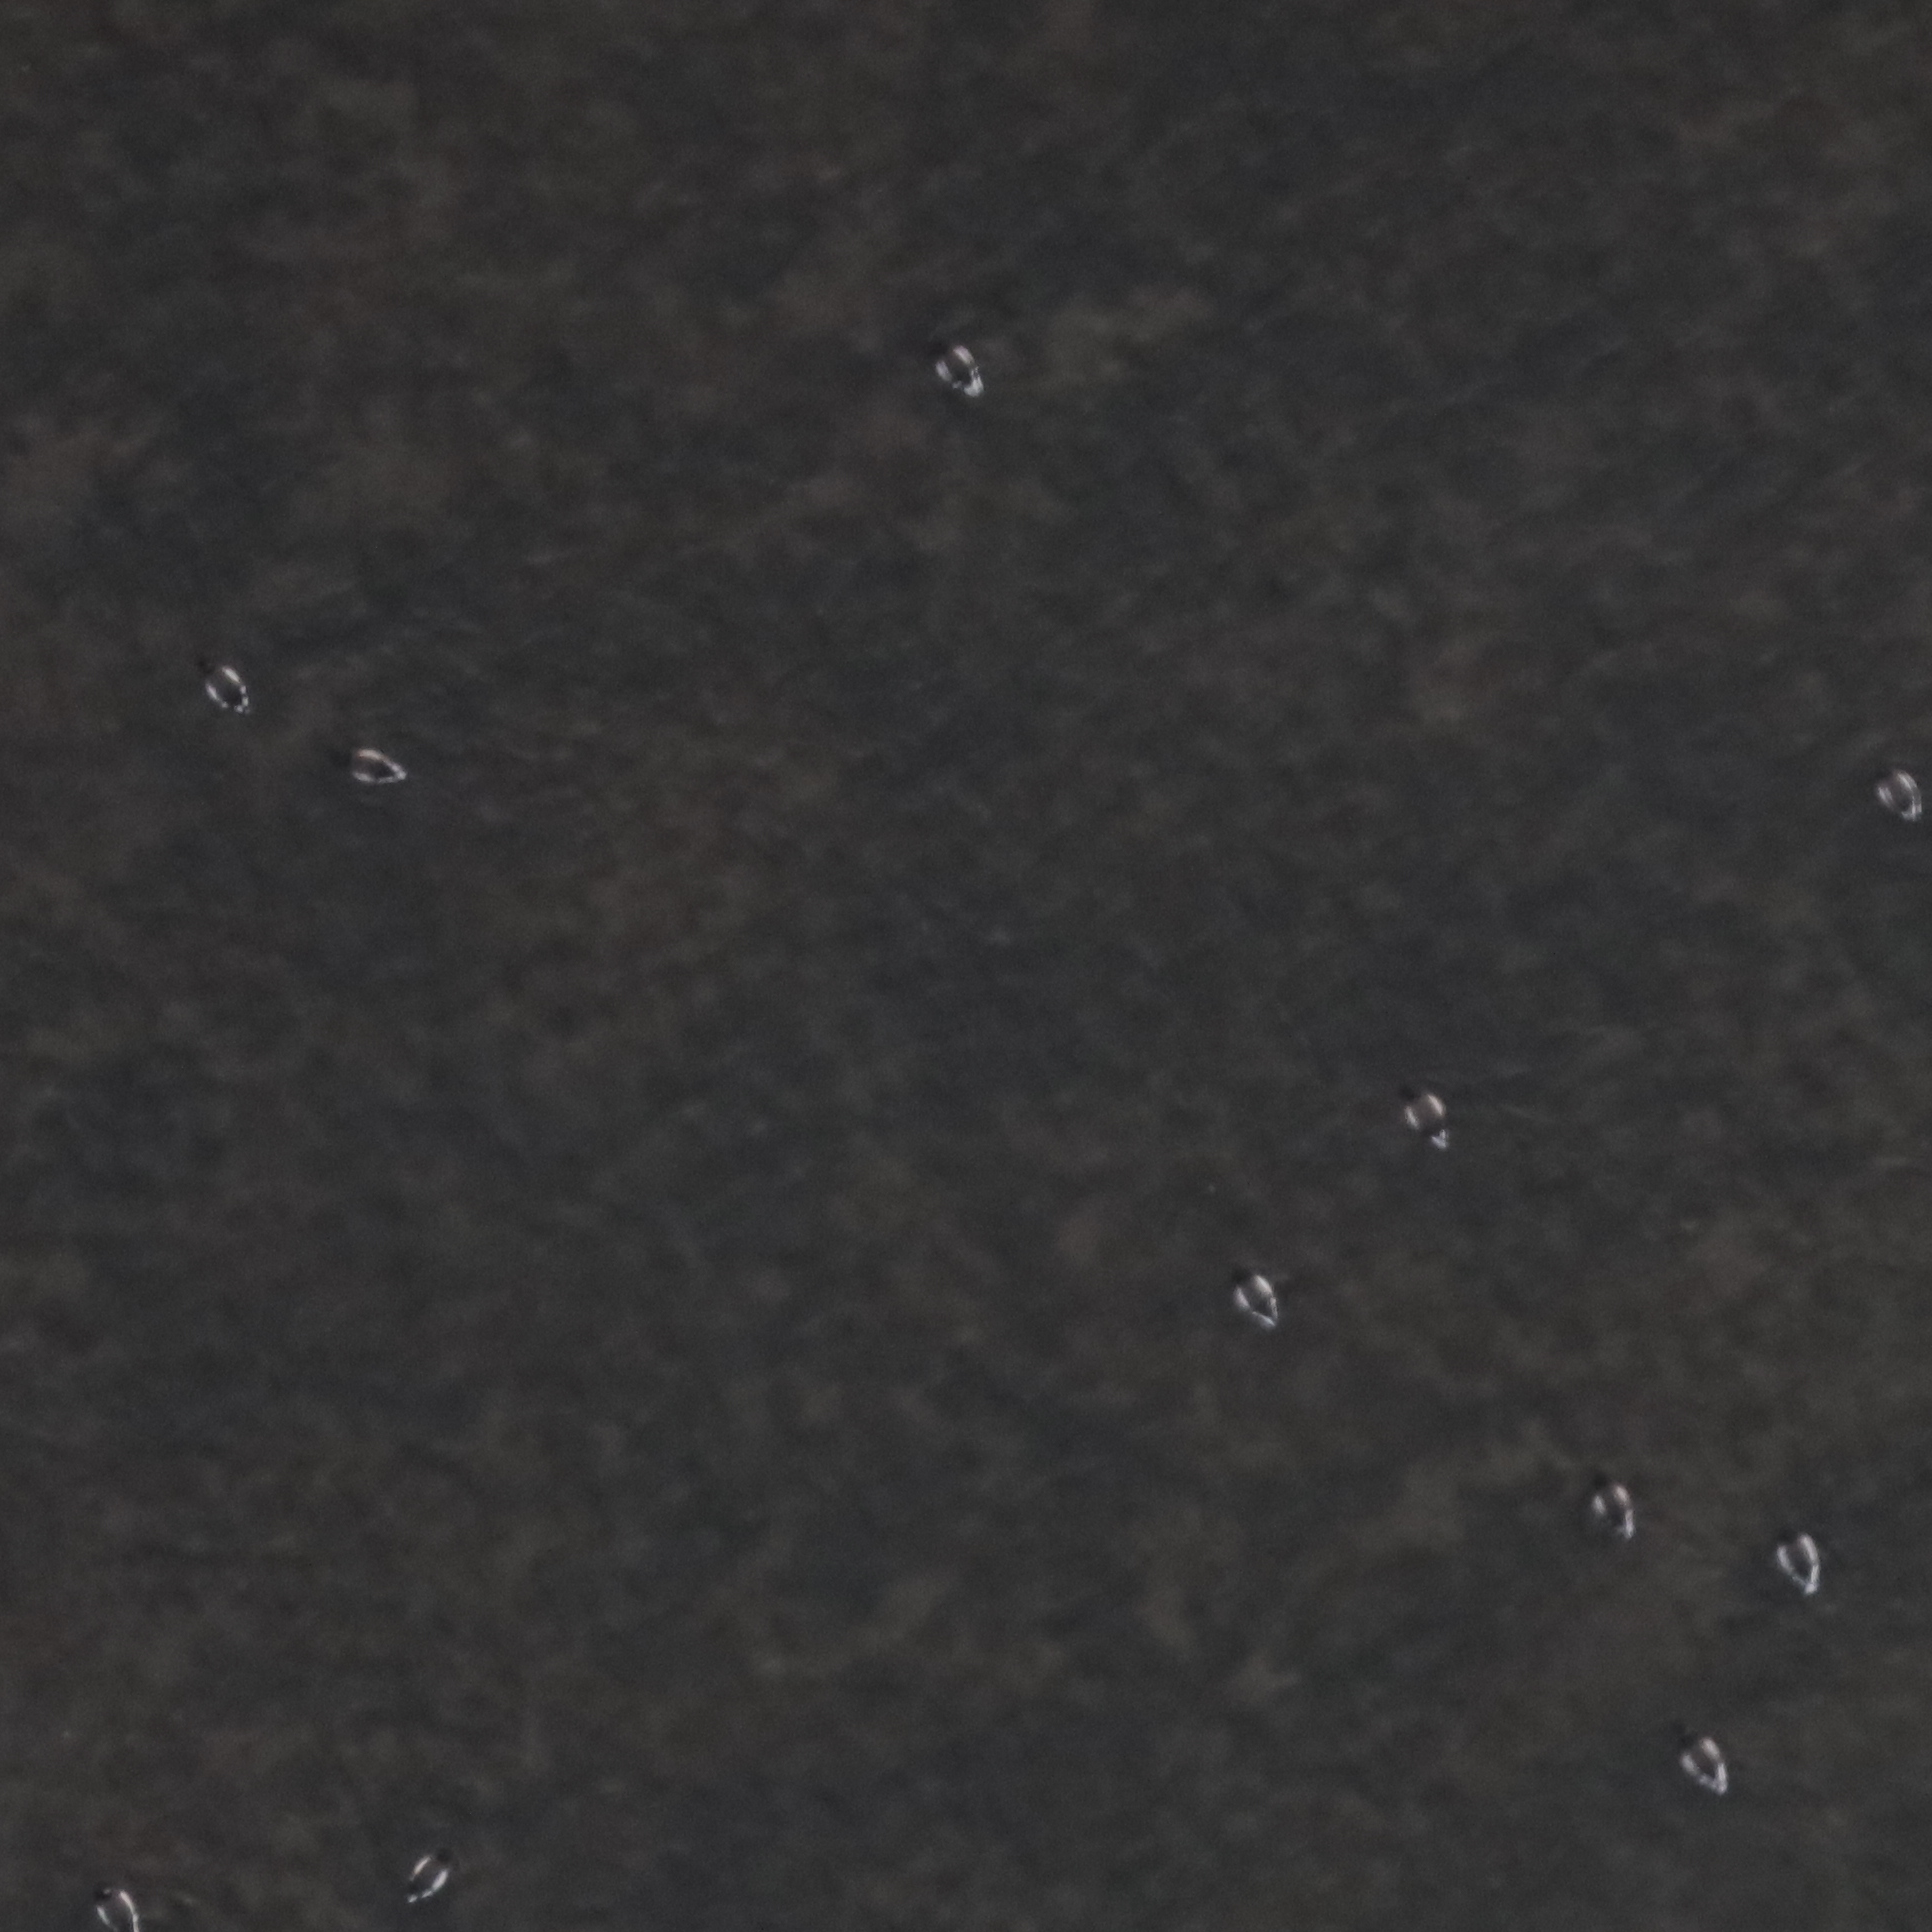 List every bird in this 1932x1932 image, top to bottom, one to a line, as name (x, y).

brant (958, 365)
brant (225, 686)
brant (370, 765)
brant (1898, 792)
brant (1427, 1116)
brant (1257, 1295)
brant (1613, 1502)
brant (1798, 1558)
brant (1704, 1760)
brant (429, 1877)
brant (117, 1912)